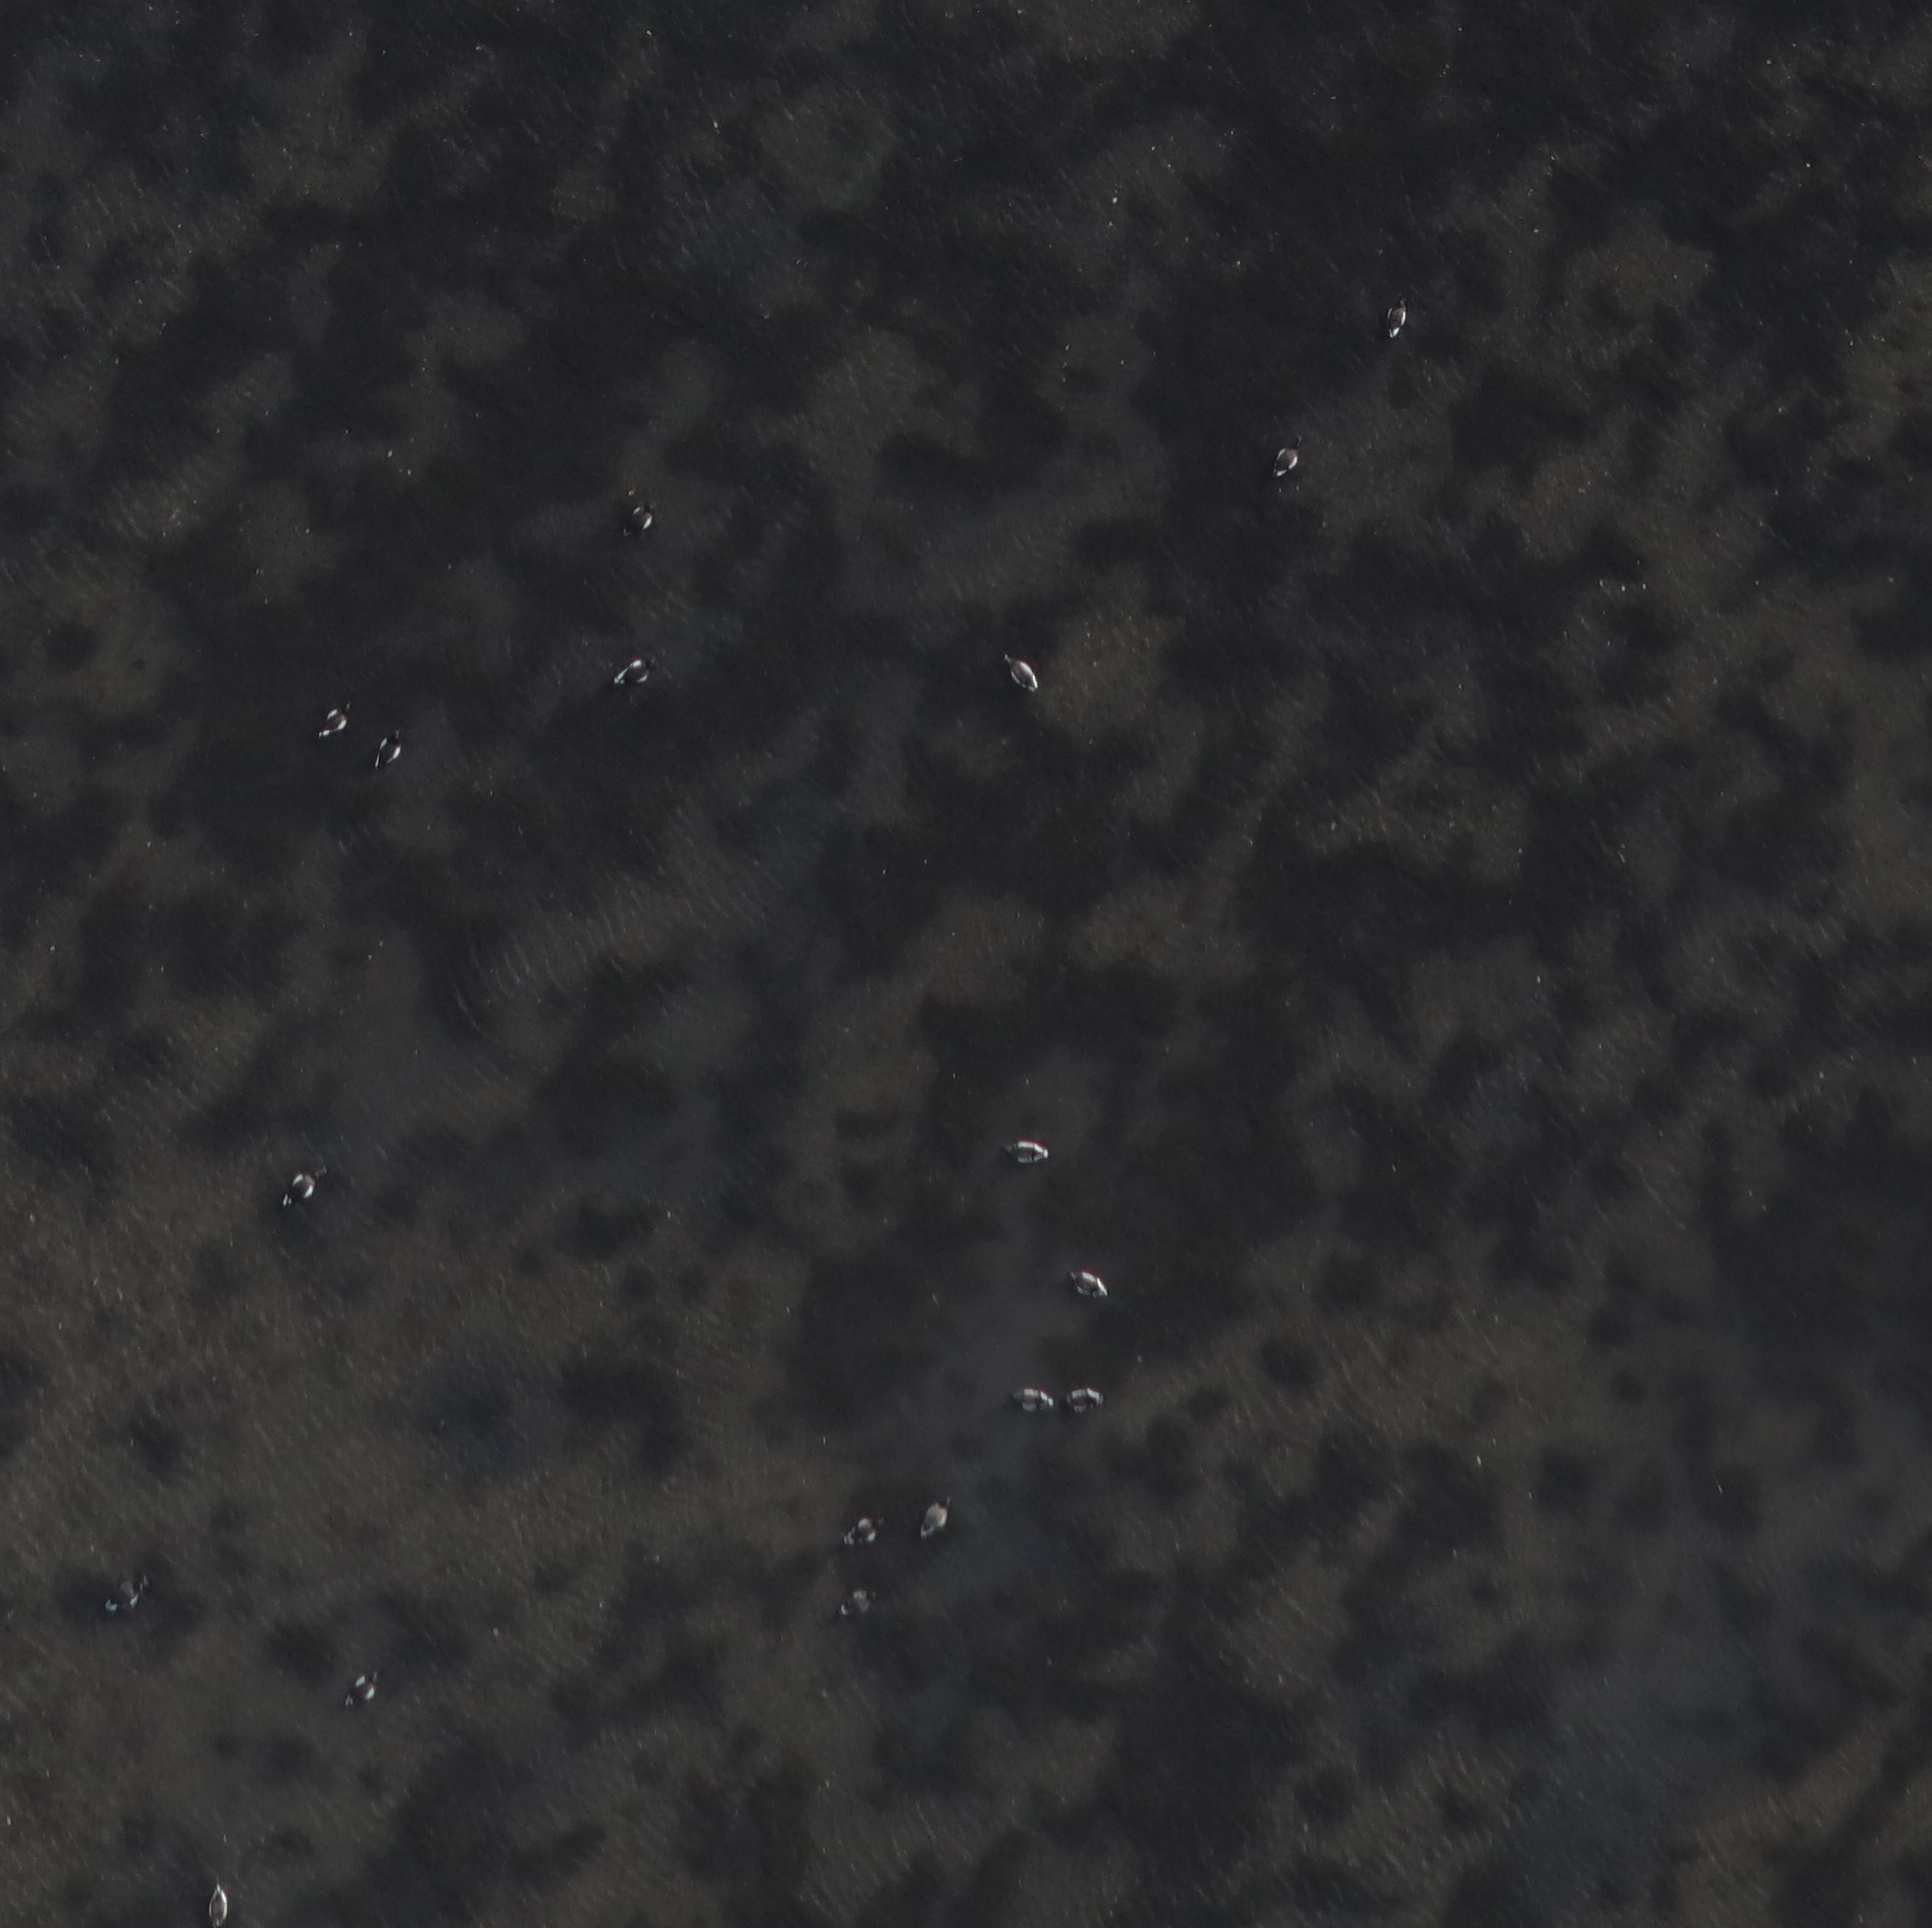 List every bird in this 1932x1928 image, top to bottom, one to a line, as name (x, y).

brant (1397, 320)
brant (1288, 458)
brant (643, 517)
brant (637, 674)
brant (1022, 674)
brant (336, 720)
brant (391, 754)
brant (1025, 1153)
brant (301, 1187)
brant (1087, 1283)
brant (1041, 1401)
brant (1086, 1402)
brant (935, 1517)
brant (863, 1530)
brant (122, 1600)
brant (852, 1605)
brant (365, 1688)
other bird (220, 1907)